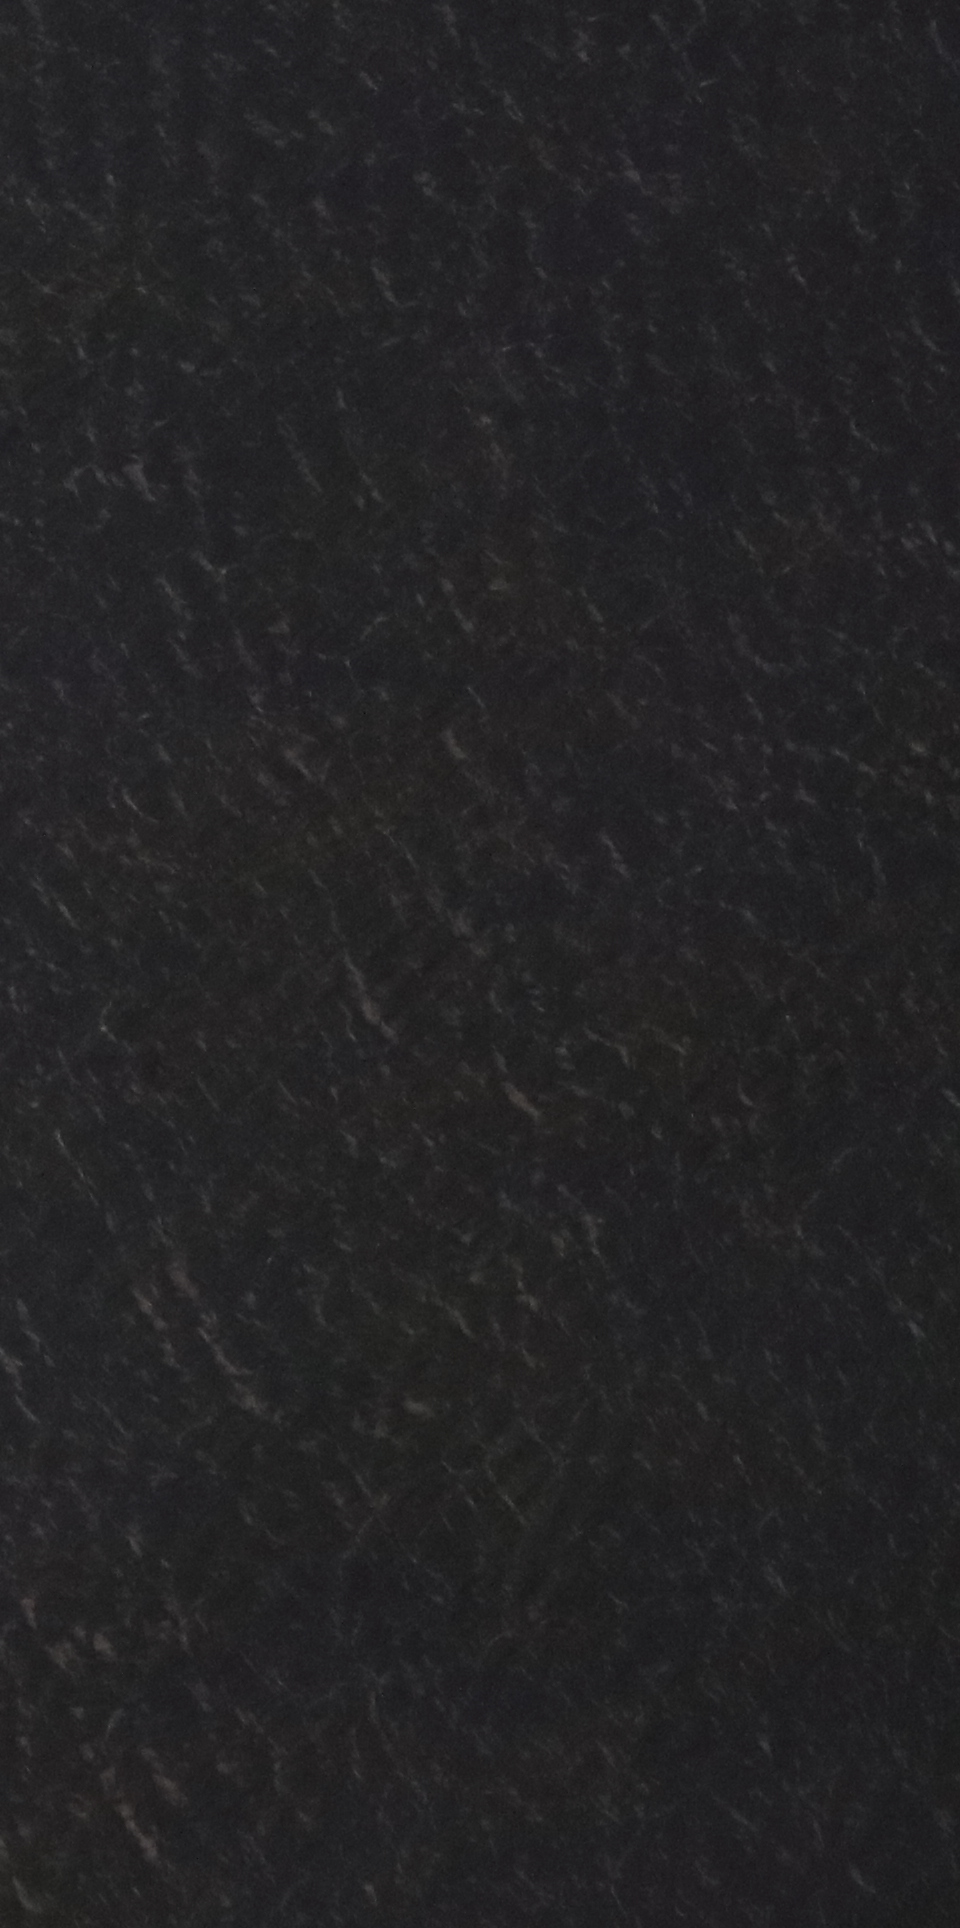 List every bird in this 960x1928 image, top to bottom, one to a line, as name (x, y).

None